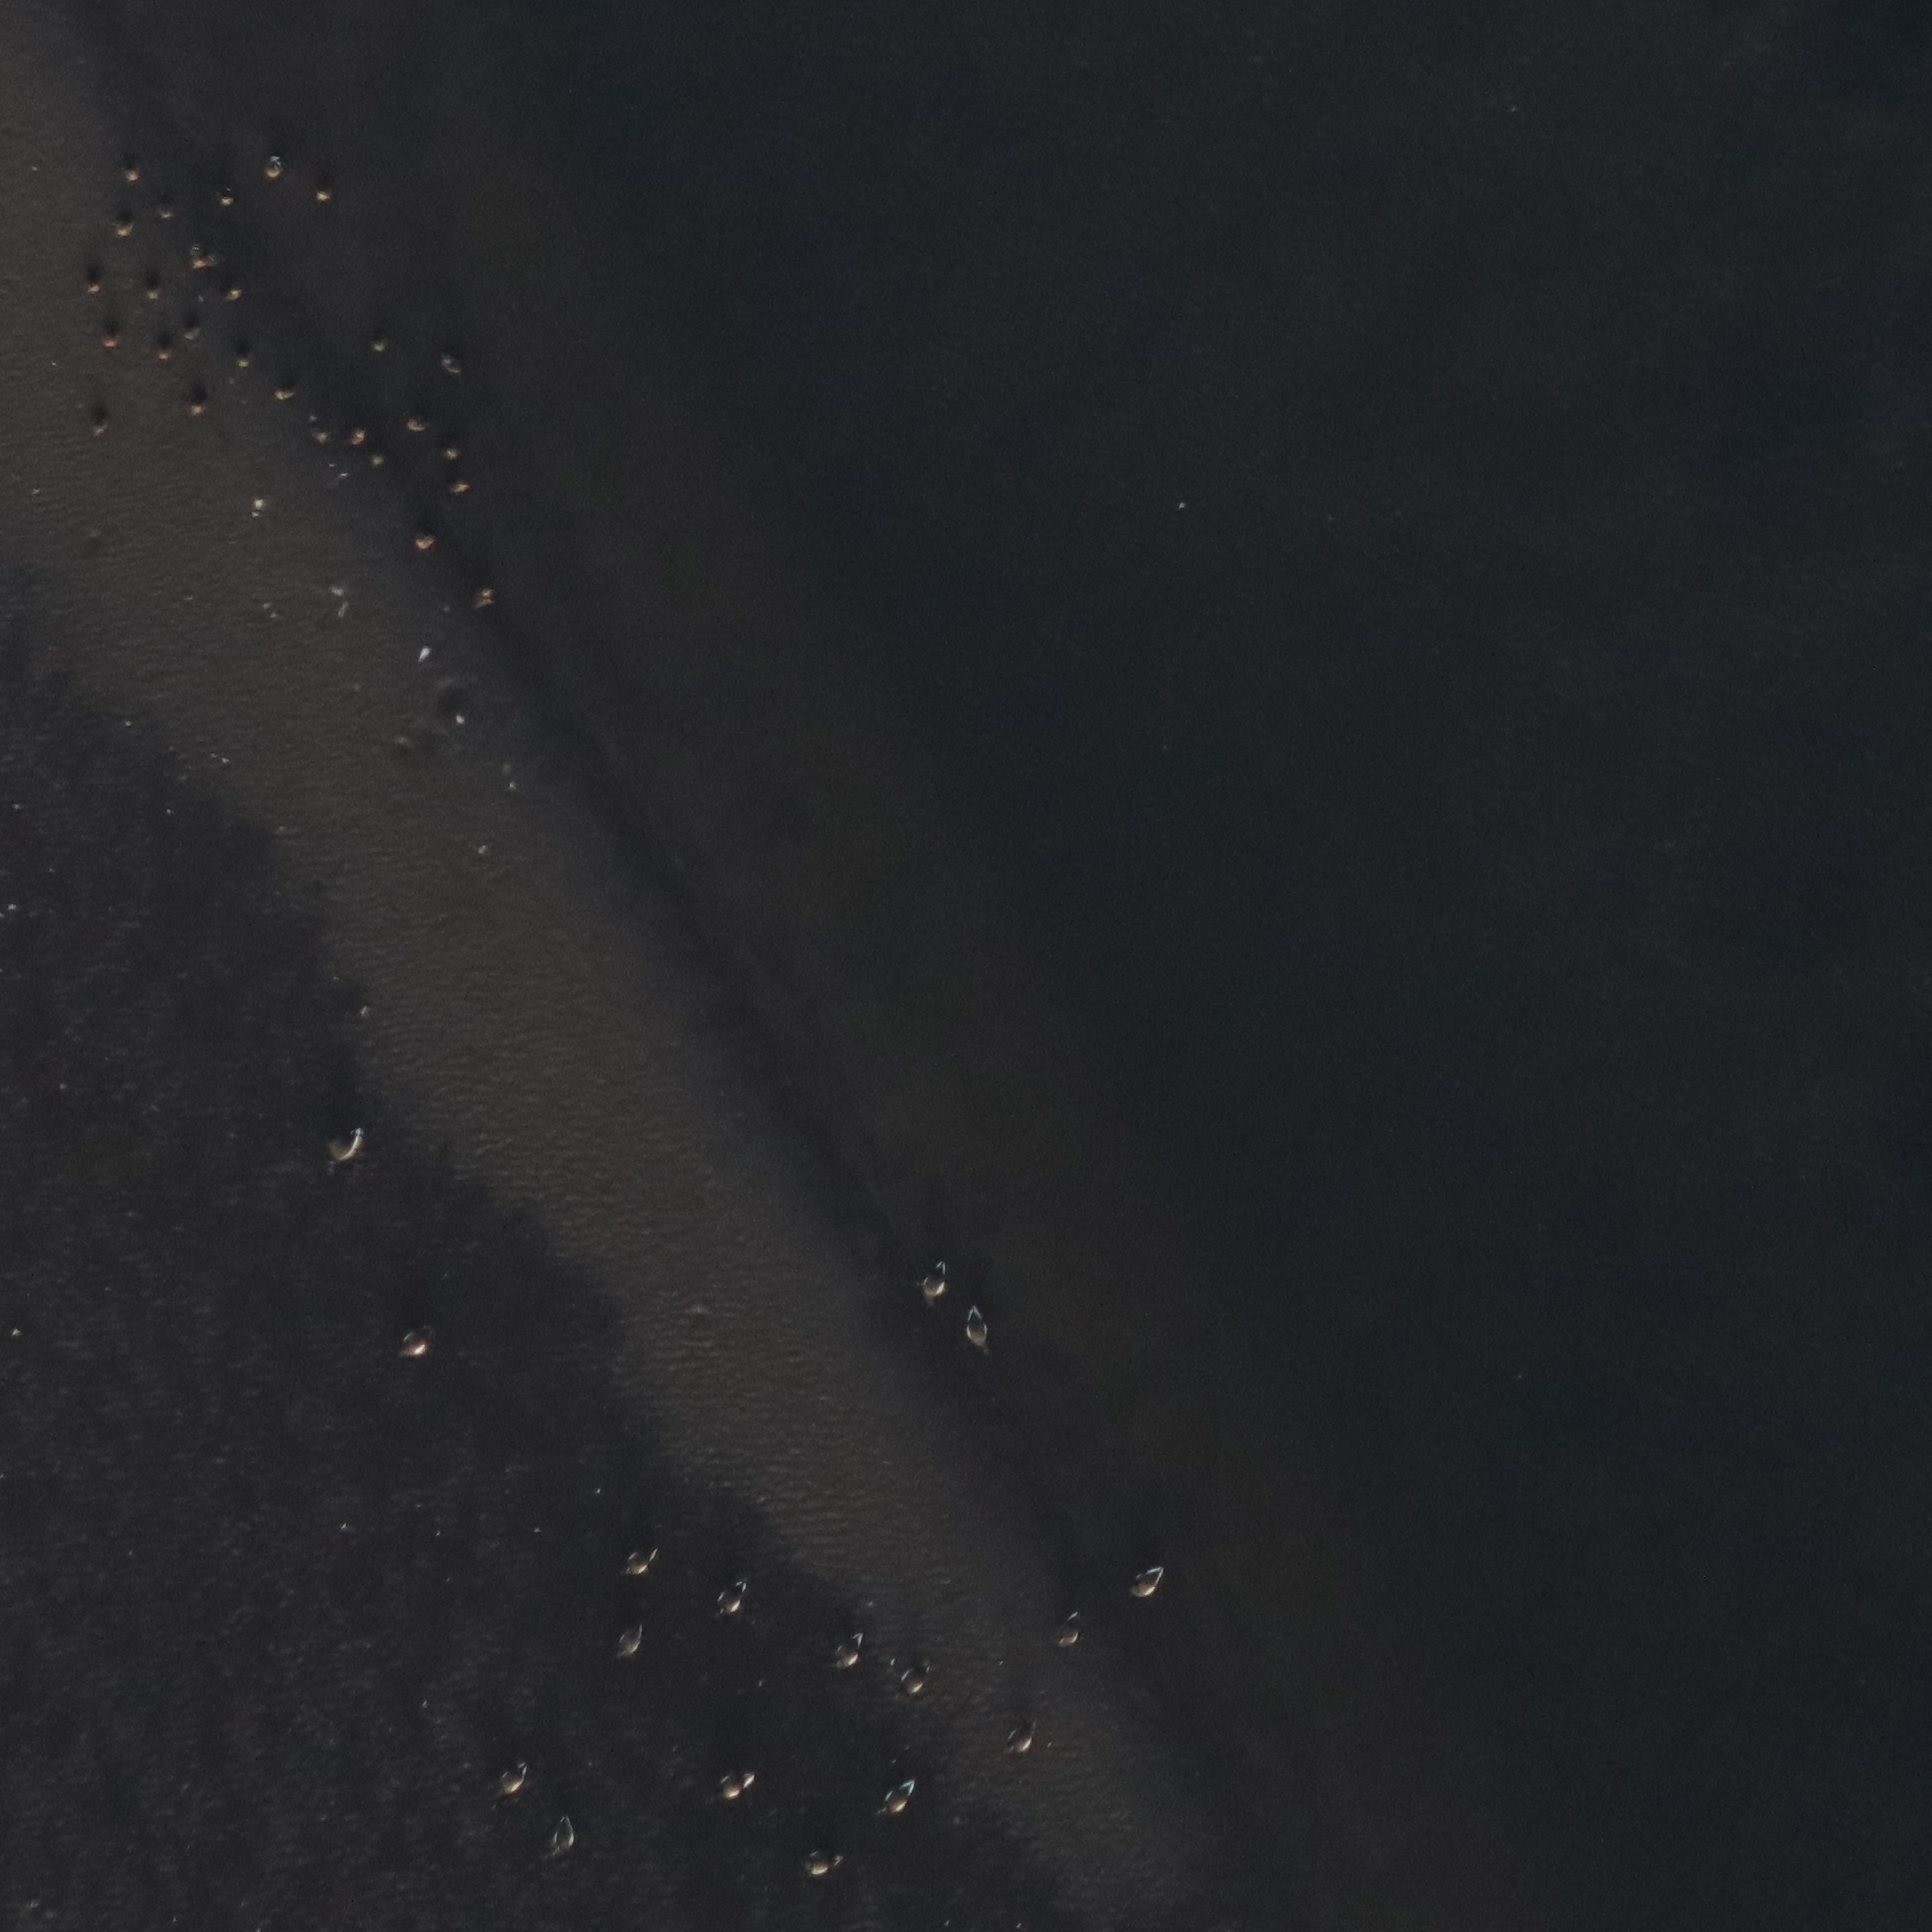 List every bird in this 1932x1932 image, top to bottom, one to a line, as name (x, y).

other bird (273, 161)
other bird (137, 171)
other bird (324, 192)
other bird (228, 194)
other bird (168, 205)
other bird (128, 221)
other bird (203, 262)
other bird (94, 281)
other bird (237, 288)
other bird (151, 294)
other bird (195, 329)
other bird (109, 341)
other bird (377, 341)
other bird (167, 357)
other bird (239, 358)
other bird (450, 366)
other bird (286, 389)
other bird (205, 402)
other bird (97, 419)
other bird (413, 422)
other bird (362, 431)
other bird (324, 438)
other bird (452, 451)
other bird (463, 485)
other bird (427, 541)
other bird (487, 591)
brant (344, 1146)
brant (931, 1284)
brant (976, 1333)
brant (414, 1344)
brant (642, 1564)
brant (1145, 1582)
brant (730, 1600)
brant (1071, 1628)
brant (628, 1643)
brant (847, 1651)
brant (912, 1679)
brant (1019, 1737)
brant (509, 1780)
brant (733, 1786)
brant (896, 1798)
brant (562, 1835)
brant (821, 1861)